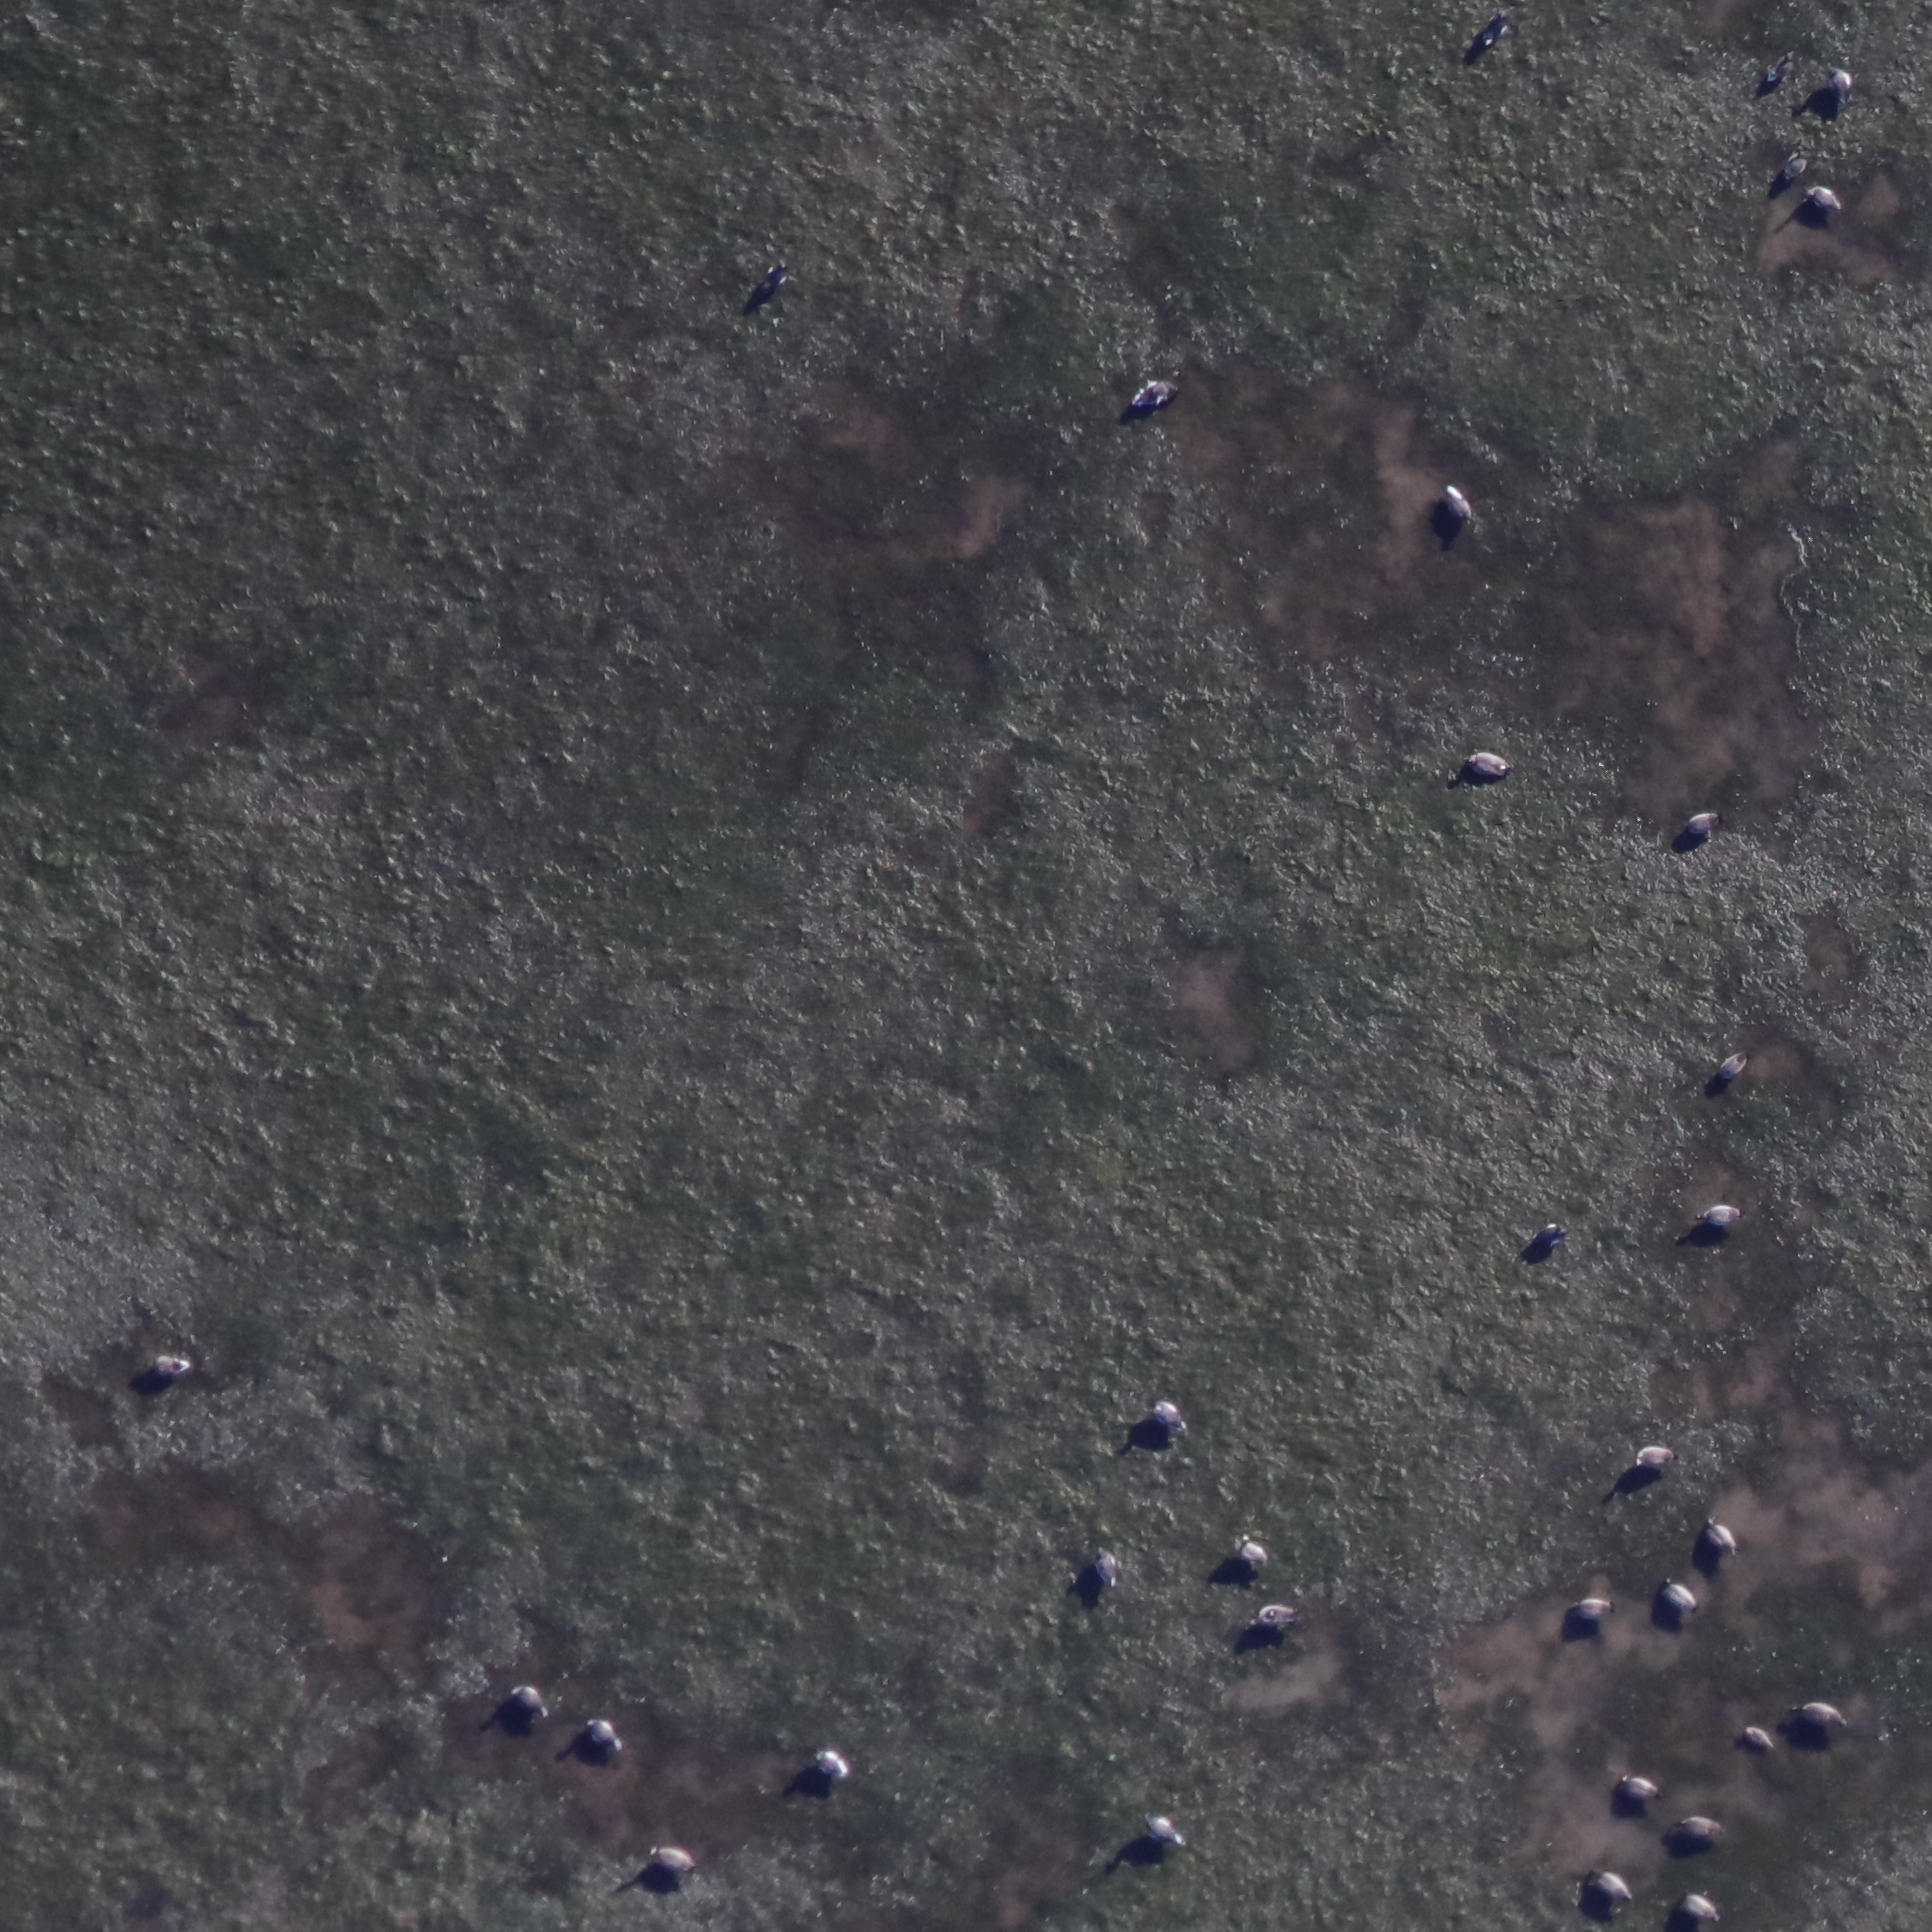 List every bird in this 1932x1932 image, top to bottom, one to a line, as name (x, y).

brant (1494, 22)
brant (1780, 70)
brant (1843, 87)
brant (1788, 162)
brant (1823, 196)
brant (778, 279)
brant (1152, 396)
brant (1459, 509)
Canada goose (1489, 769)
Canada goose (1701, 825)
Canada goose (1732, 1064)
Canada goose (1714, 1217)
brant (1550, 1236)
brant (173, 1366)
brant (1171, 1415)
Canada goose (1651, 1456)
Canada goose (1721, 1536)
Canada goose (1252, 1553)
brant (1105, 1564)
Canada goose (1681, 1597)
Canada goose (1593, 1611)
Canada goose (1273, 1616)
brant (526, 1703)
Canada goose (1823, 1714)
brant (602, 1733)
Canada goose (1762, 1740)
brant (834, 1763)
Canada goose (1642, 1788)
brant (1165, 1830)
Canada goose (1704, 1830)
Canada goose (675, 1859)
Canada goose (1613, 1885)
Canada goose (1700, 1908)